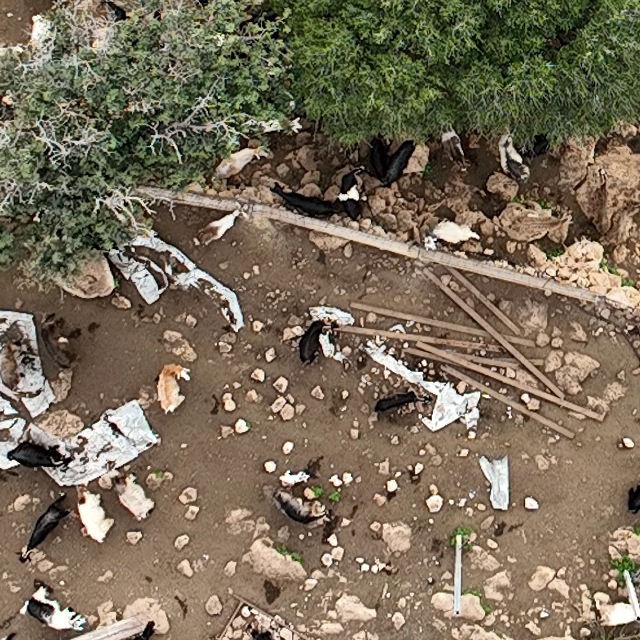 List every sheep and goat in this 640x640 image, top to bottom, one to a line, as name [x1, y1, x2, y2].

goat [24, 0, 70, 4]
goat [104, 0, 131, 22]
goat [28, 15, 55, 69]
goat [0, 45, 25, 66]
goat [240, 117, 301, 134]
goat [441, 121, 469, 173]
goat [498, 131, 530, 183]
goat [370, 135, 389, 179]
goat [384, 138, 418, 184]
goat [216, 148, 269, 180]
goat [342, 163, 364, 220]
goat [595, 170, 613, 232]
goat [270, 181, 339, 217]
goat [602, 204, 639, 244]
goat [194, 208, 241, 247]
goat [509, 214, 569, 237]
goat [434, 220, 481, 242]
goat [40, 312, 82, 369]
goat [299, 319, 338, 365]
goat [0, 343, 22, 392]
goat [158, 359, 190, 414]
goat [374, 392, 431, 414]
goat [0, 430, 10, 444]
goat [9, 442, 76, 467]
goat [104, 459, 157, 522]
goat [279, 472, 310, 484]
goat [628, 474, 639, 514]
goat [75, 482, 115, 543]
goat [273, 487, 331, 524]
goat [16, 491, 75, 564]
goat [29, 583, 86, 632]
goat [593, 598, 638, 626]